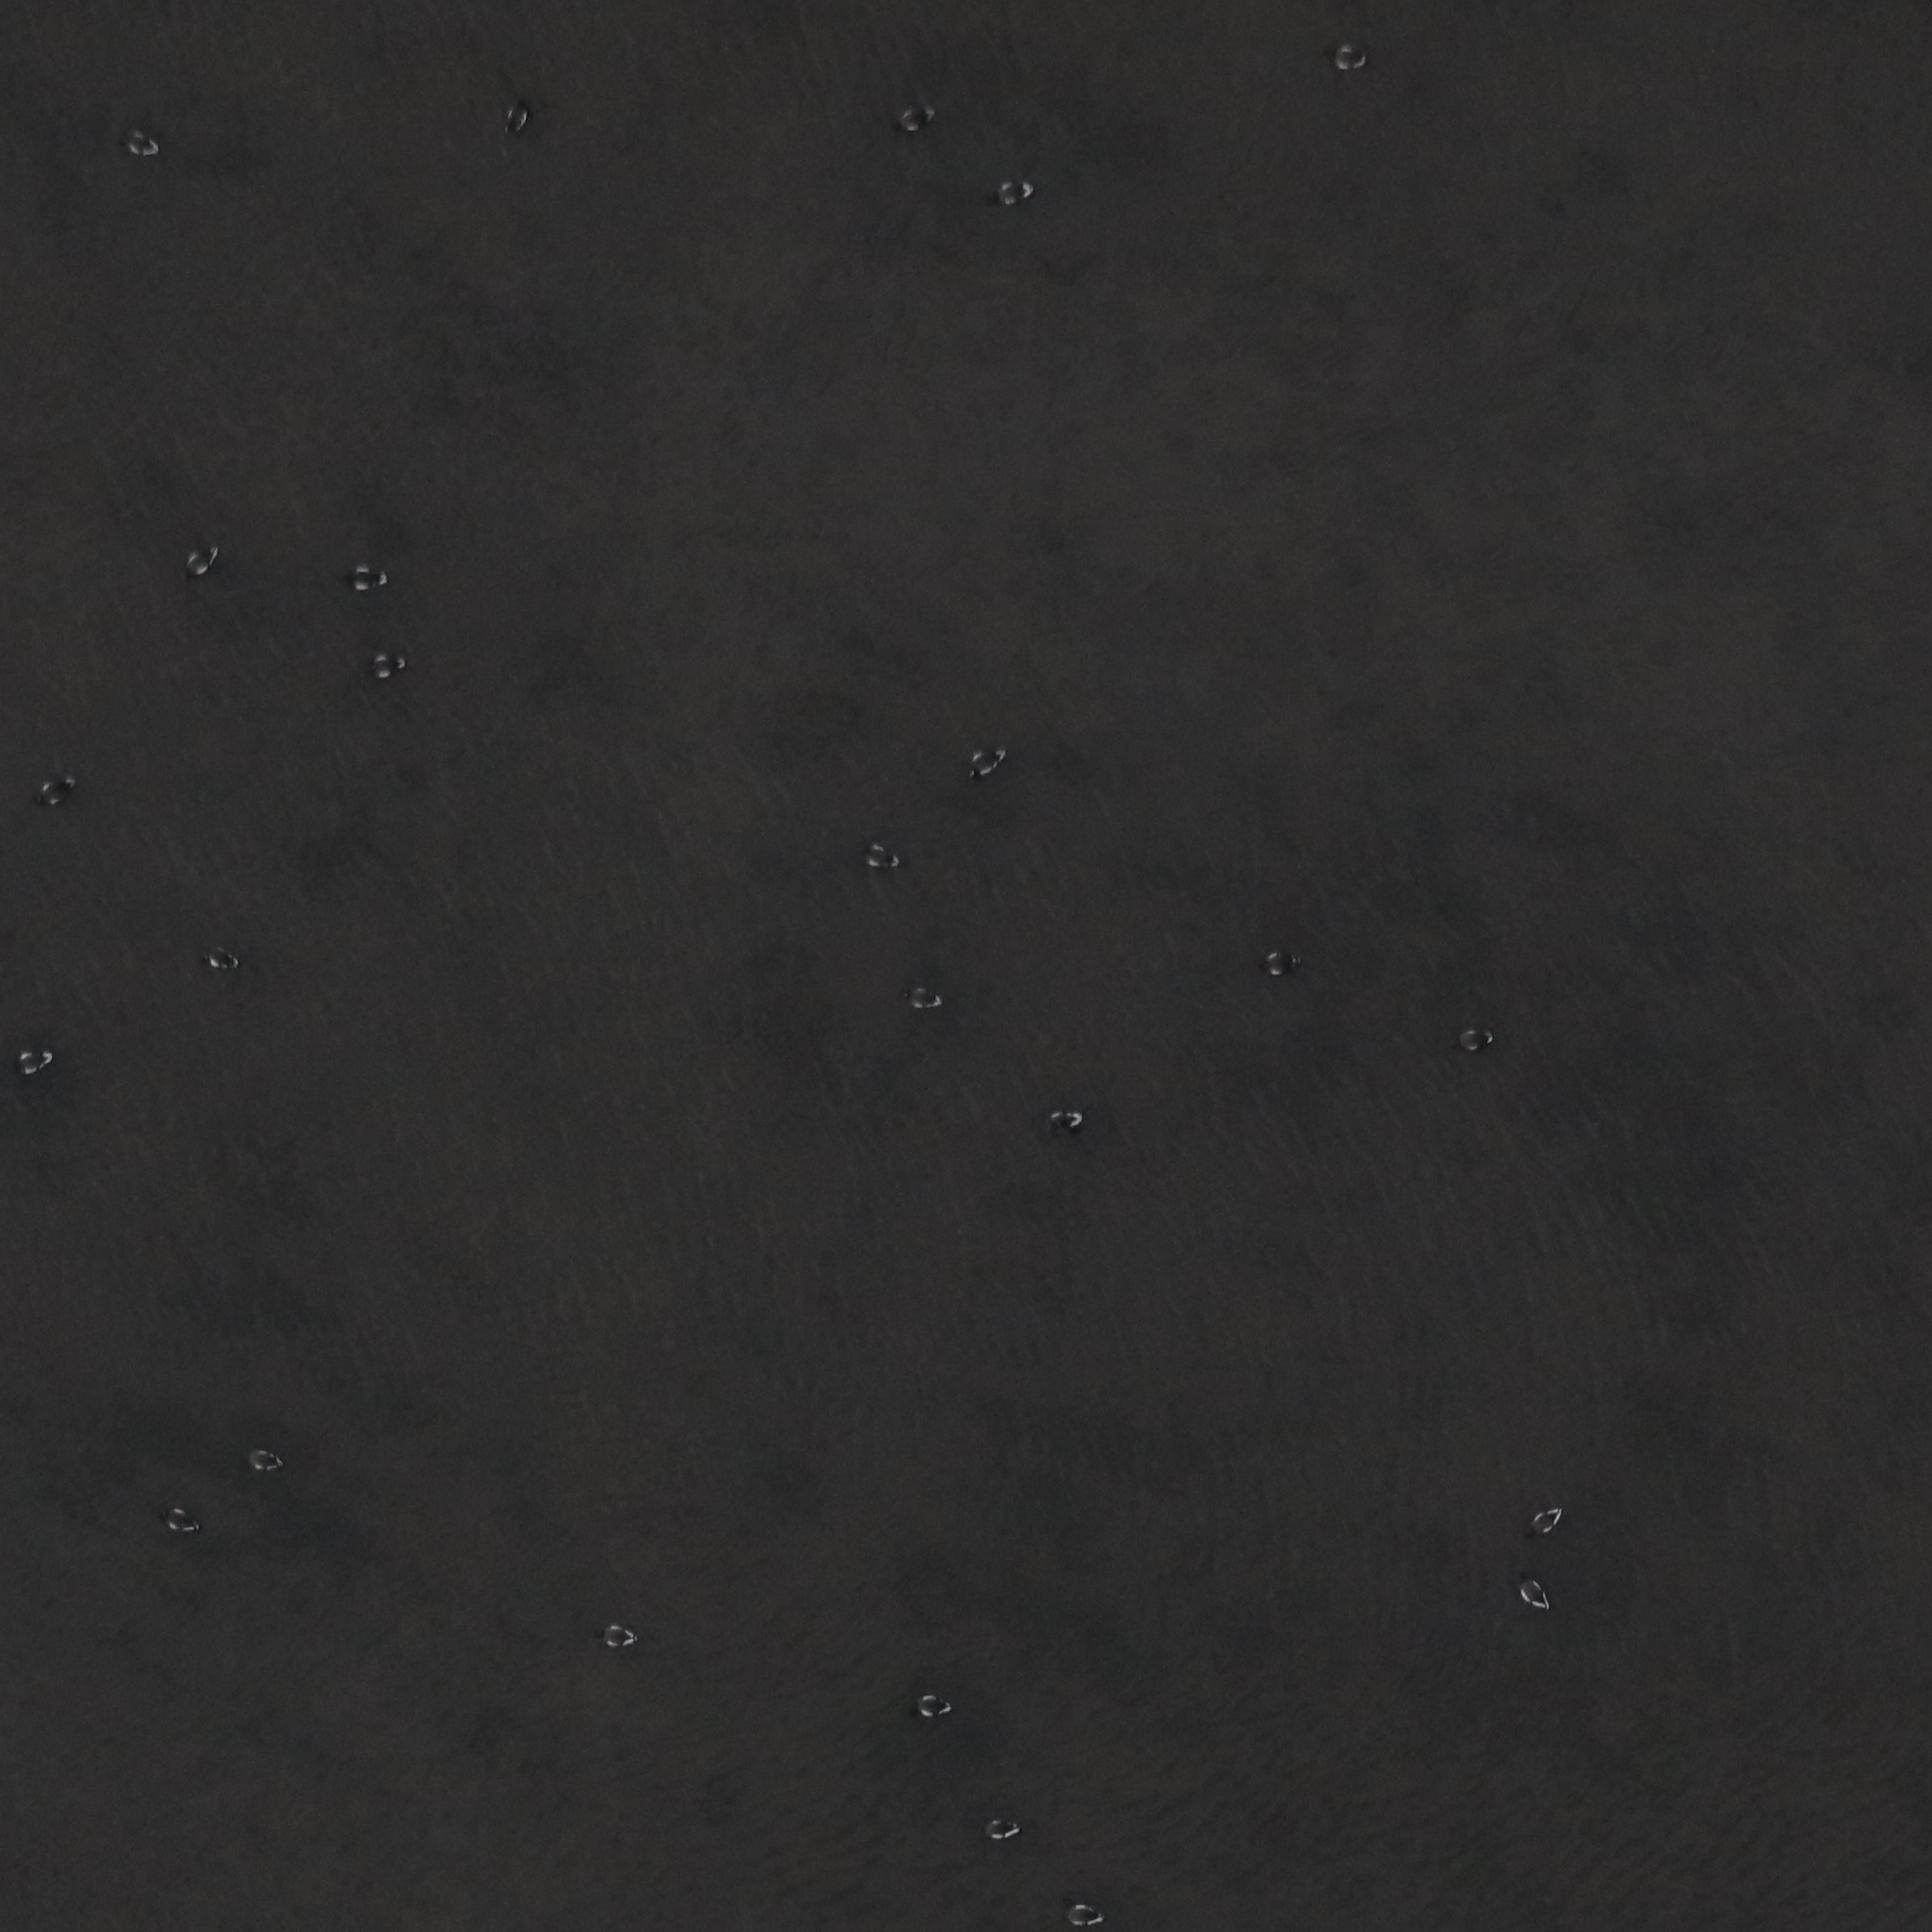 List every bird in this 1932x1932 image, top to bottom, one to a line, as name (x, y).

brant (1347, 59)
brant (519, 118)
brant (912, 119)
brant (142, 144)
brant (1012, 192)
brant (202, 563)
brant (367, 580)
brant (385, 664)
brant (984, 764)
brant (52, 793)
brant (880, 857)
brant (220, 957)
brant (1280, 965)
brant (923, 997)
brant (1475, 1039)
brant (34, 1063)
brant (1066, 1121)
brant (263, 1460)
brant (181, 1521)
brant (1544, 1522)
brant (1533, 1592)
brant (617, 1636)
brant (931, 1707)
brant (1001, 1830)
brant (1081, 1914)